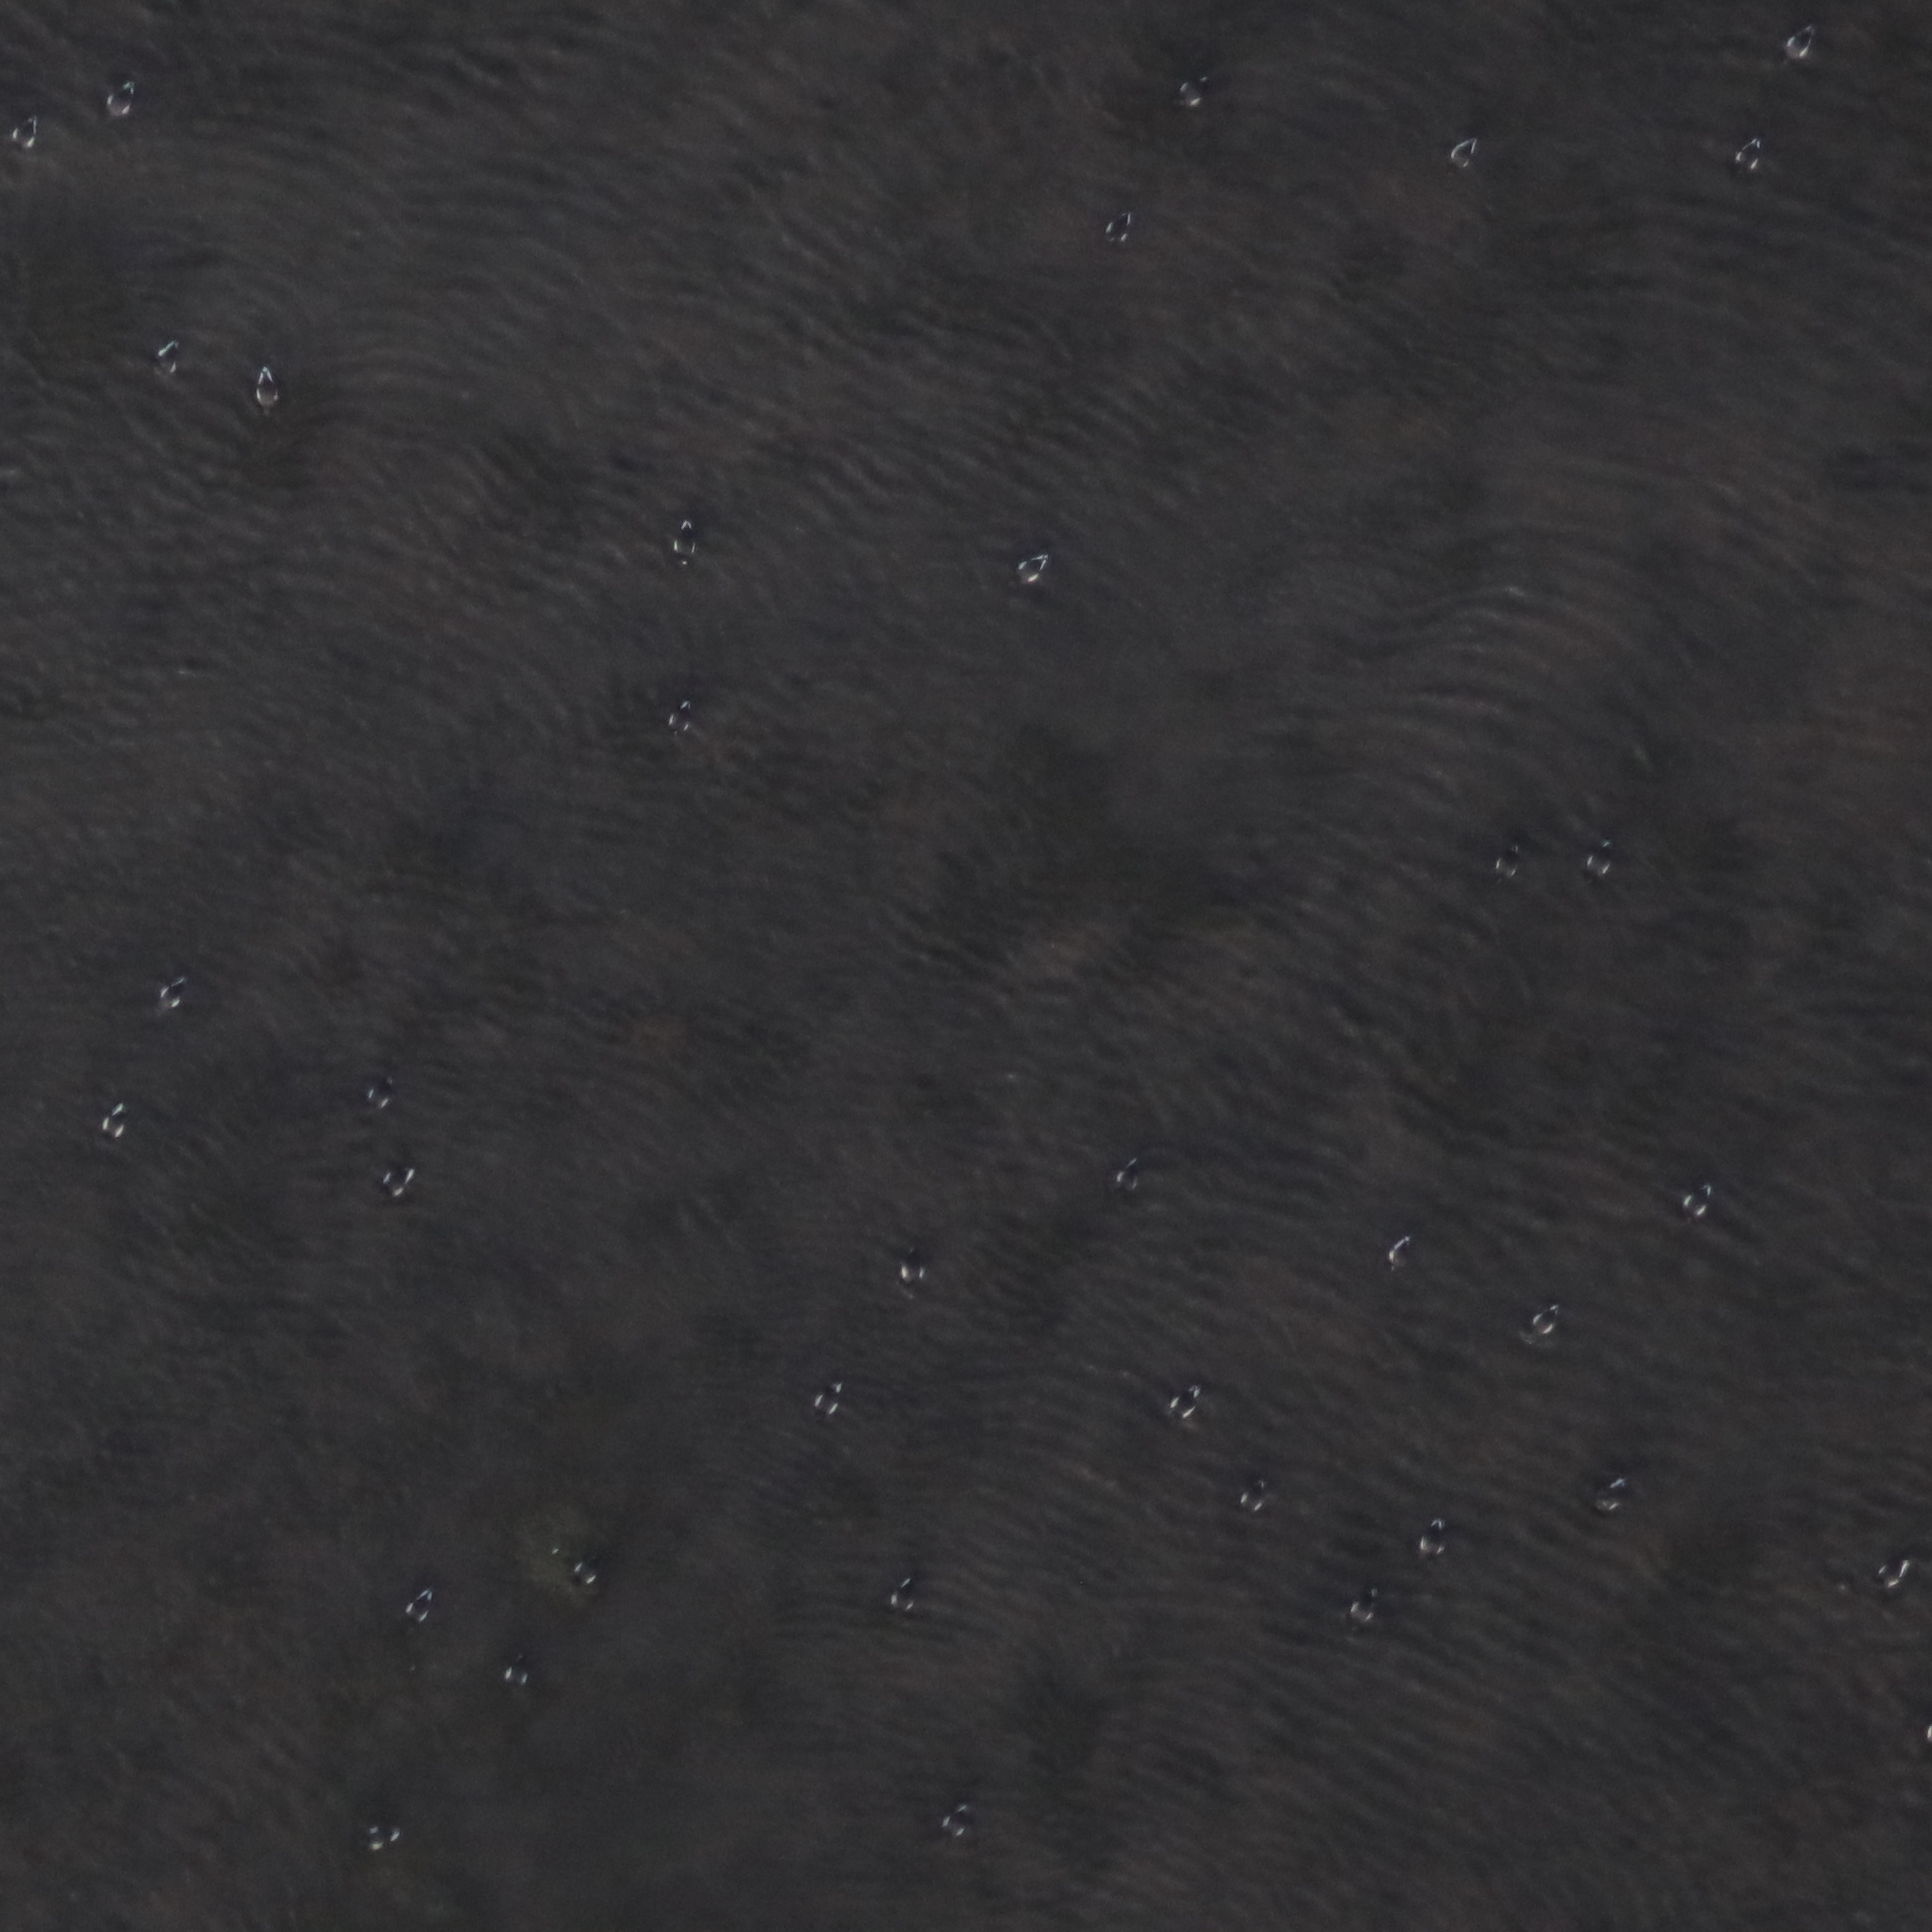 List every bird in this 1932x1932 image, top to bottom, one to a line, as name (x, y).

brant (1797, 46)
brant (1193, 91)
brant (119, 102)
brant (24, 136)
brant (1461, 156)
brant (1746, 159)
brant (1113, 230)
brant (166, 362)
brant (265, 393)
brant (686, 538)
brant (1029, 569)
brant (680, 711)
brant (1517, 851)
brant (1597, 862)
brant (171, 994)
brant (372, 1091)
brant (114, 1124)
brant (1130, 1180)
brant (398, 1181)
brant (1696, 1205)
brant (1406, 1249)
brant (910, 1275)
brant (1545, 1325)
brant (826, 1401)
brant (1181, 1405)
brant (1609, 1497)
brant (1254, 1499)
brant (1432, 1543)
brant (1893, 1576)
brant (584, 1577)
brant (425, 1598)
brant (912, 1600)
brant (1361, 1612)
brant (524, 1670)
brant (961, 1815)
brant (385, 1840)